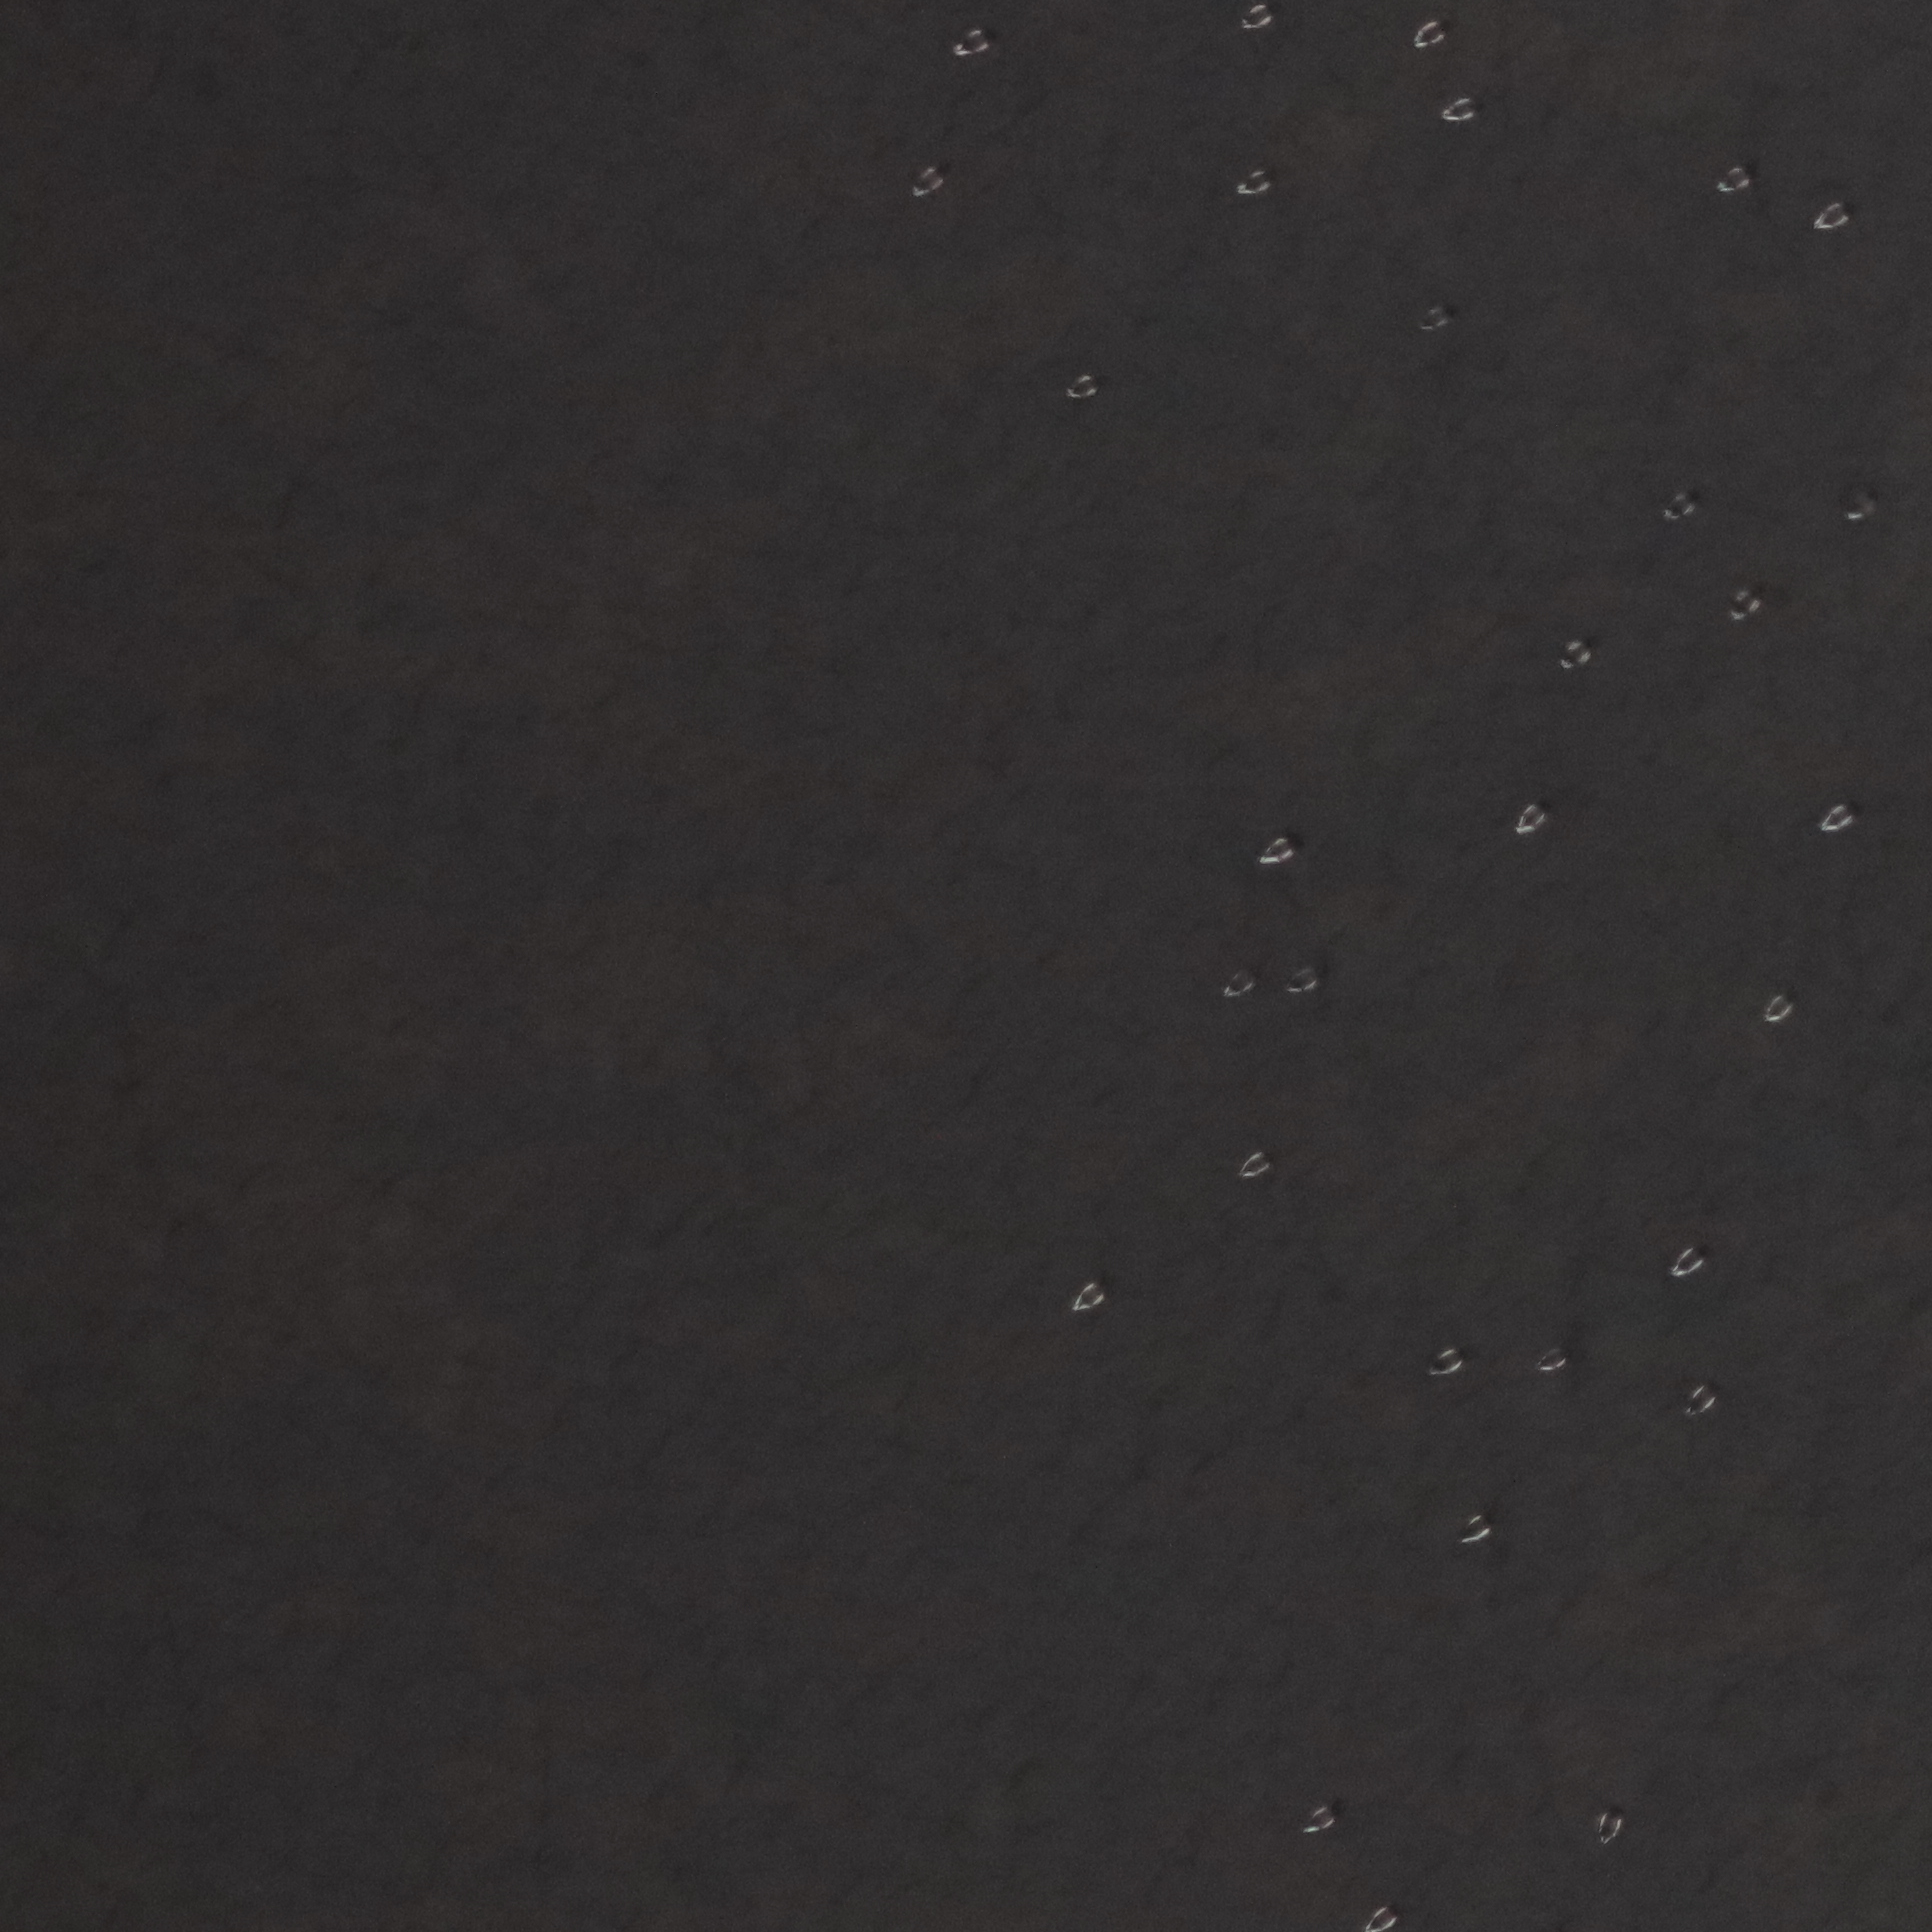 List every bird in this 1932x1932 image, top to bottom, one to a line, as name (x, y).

brant (1258, 17)
brant (1432, 35)
brant (974, 41)
brant (1461, 111)
brant (1735, 181)
brant (928, 182)
brant (1257, 184)
brant (1834, 215)
brant (1433, 318)
brant (1084, 388)
brant (1858, 505)
brant (1681, 506)
brant (1748, 604)
brant (1577, 657)
brant (1534, 818)
brant (1839, 819)
brant (1282, 850)
brant (1303, 979)
brant (1242, 985)
brant (1778, 1007)
brant (1257, 1164)
brant (1690, 1261)
brant (1090, 1296)
brant (1554, 1357)
brant (1448, 1361)
brant (1703, 1398)
brant (1477, 1529)
brant (1323, 1818)
brant (1611, 1824)
brant (1383, 1920)